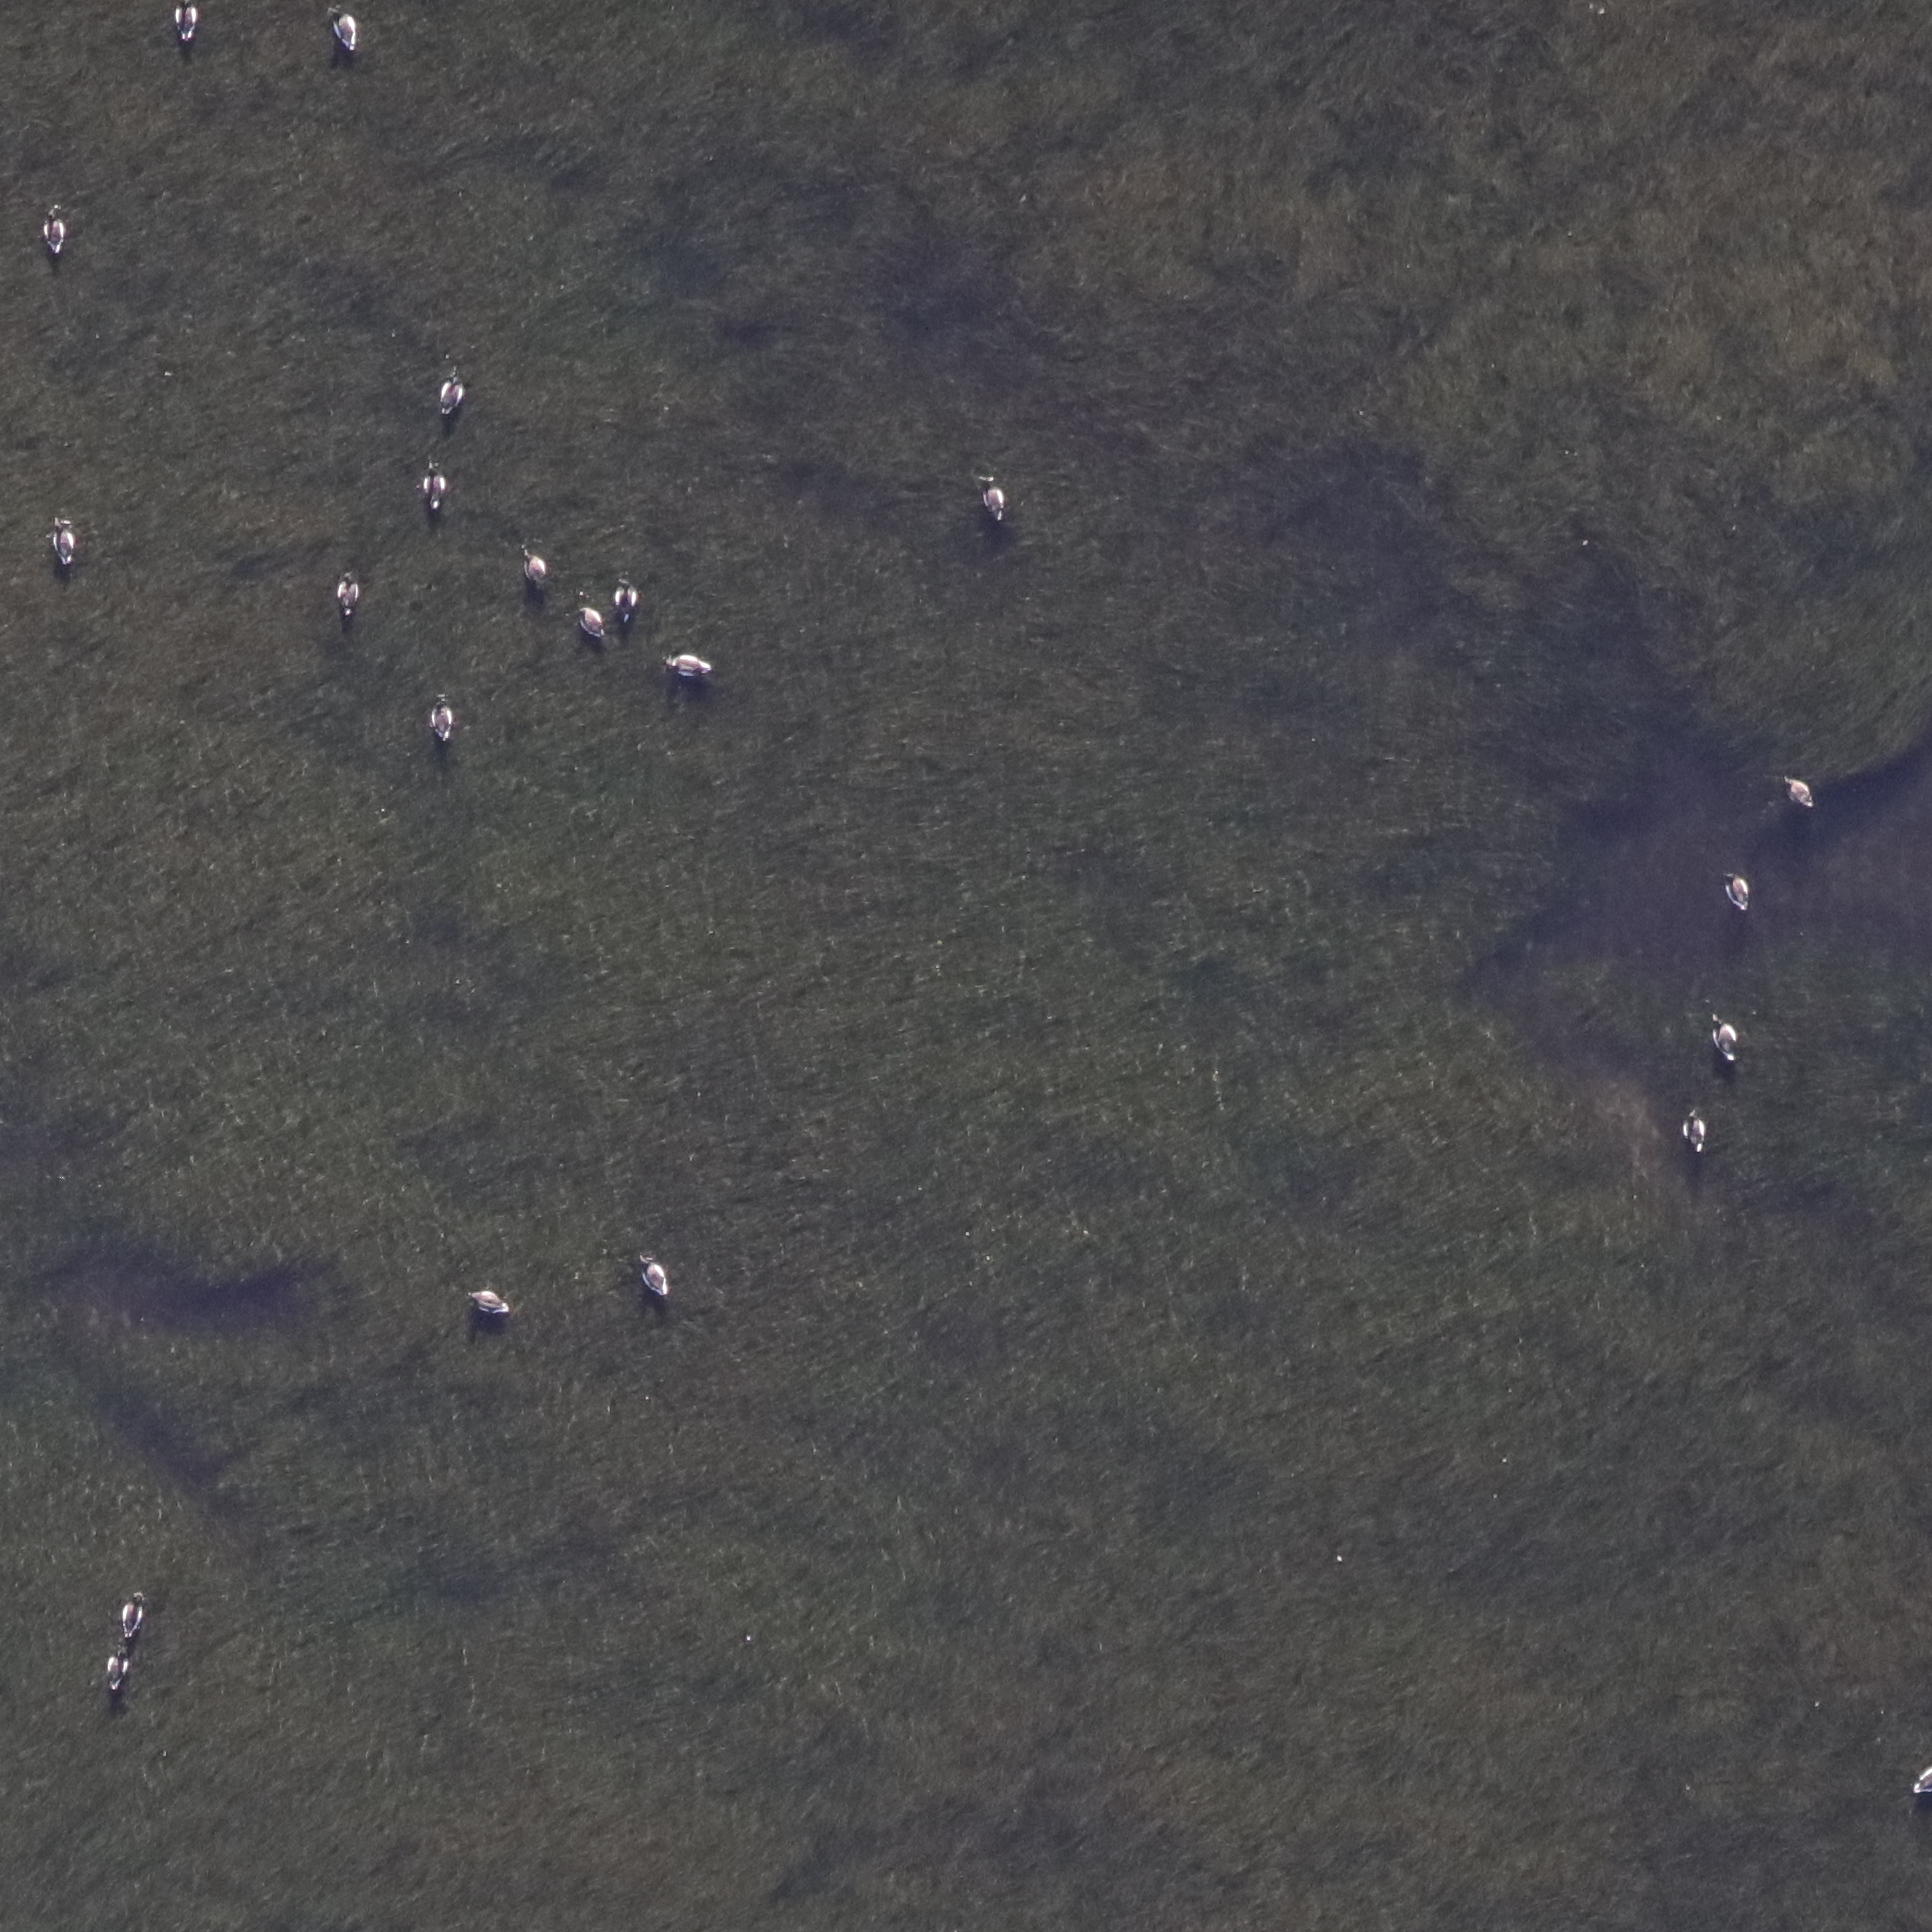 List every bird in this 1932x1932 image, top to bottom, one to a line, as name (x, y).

brant (185, 18)
brant (343, 27)
brant (54, 230)
brant (452, 394)
brant (434, 487)
brant (994, 499)
brant (64, 543)
brant (534, 566)
brant (347, 595)
brant (627, 600)
brant (590, 621)
brant (688, 665)
brant (442, 720)
brant (1800, 792)
brant (1738, 890)
brant (1726, 1039)
brant (1696, 1129)
brant (655, 1278)
brant (489, 1300)
brant (133, 1616)
brant (118, 1670)